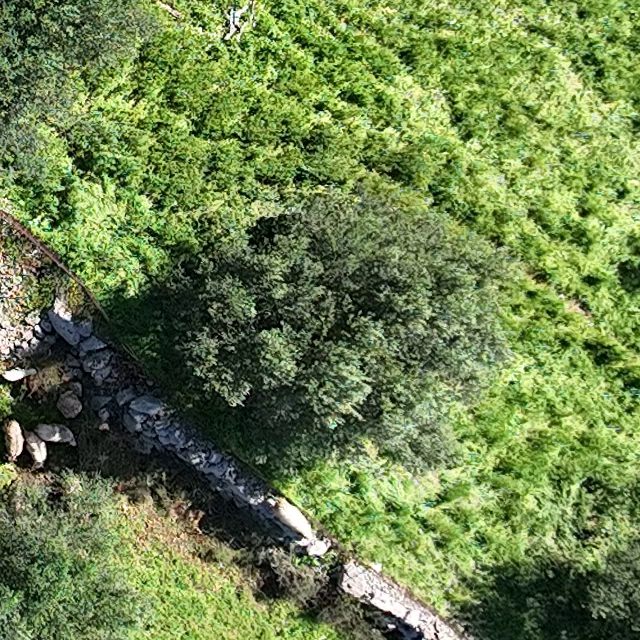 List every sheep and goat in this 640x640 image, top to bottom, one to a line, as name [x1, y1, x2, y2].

sheep [2, 369, 36, 382]
sheep [4, 419, 24, 463]
sheep [36, 423, 77, 448]
sheep [26, 430, 47, 470]